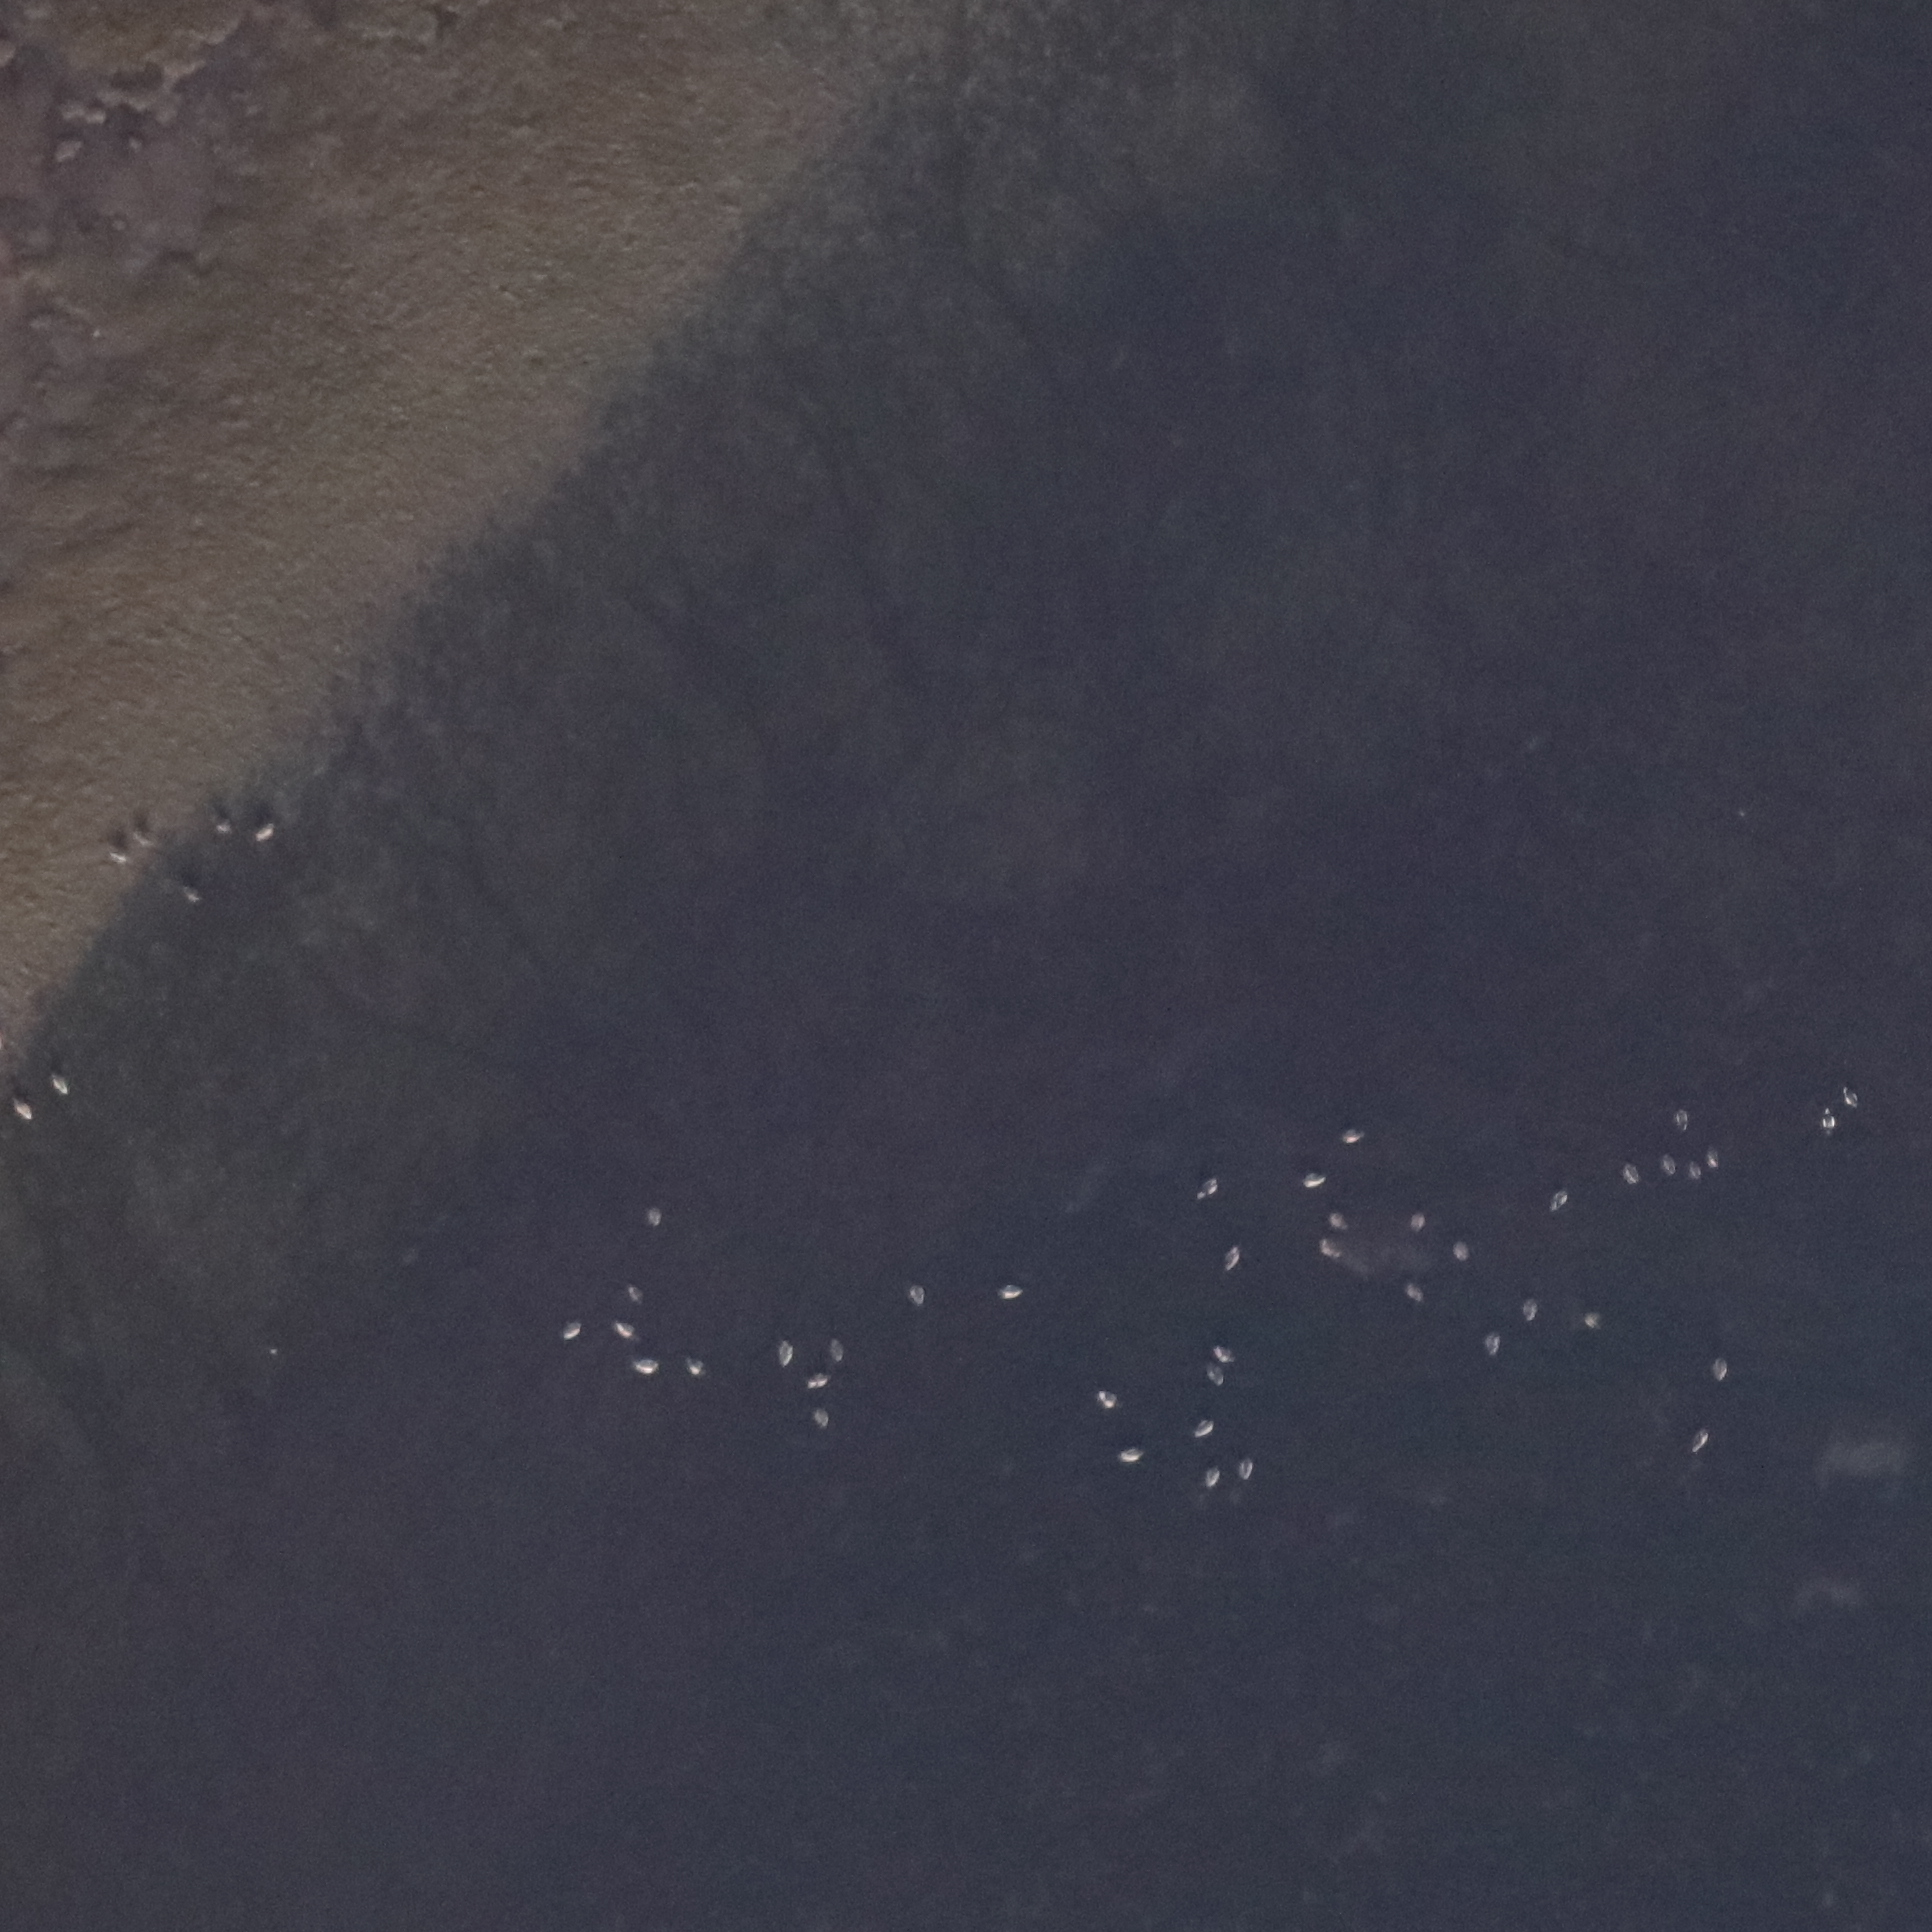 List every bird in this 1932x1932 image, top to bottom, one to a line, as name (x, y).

brant (227, 822)
brant (264, 834)
brant (142, 836)
brant (120, 856)
brant (193, 895)
brant (66, 1079)
brant (1859, 1099)
brant (29, 1109)
brant (1682, 1121)
brant (1829, 1124)
brant (1355, 1148)
brant (1720, 1158)
brant (1675, 1164)
brant (1638, 1177)
brant (1703, 1177)
brant (1316, 1180)
brant (1211, 1186)
brant (1564, 1198)
brant (662, 1211)
brant (1343, 1217)
brant (1421, 1218)
brant (1461, 1242)
brant (1333, 1248)
brant (1236, 1254)
brant (629, 1288)
brant (1009, 1293)
brant (918, 1296)
brant (1420, 1300)
brant (1535, 1308)
brant (1604, 1322)
brant (573, 1329)
brant (631, 1330)
brant (1497, 1346)
brant (1219, 1347)
brant (839, 1353)
brant (789, 1355)
brant (695, 1362)
brant (652, 1368)
brant (1728, 1369)
brant (819, 1372)
brant (1216, 1384)
brant (1112, 1400)
brant (827, 1420)
brant (1206, 1433)
brant (1703, 1440)
brant (1132, 1452)
brant (1248, 1469)
brant (1216, 1476)